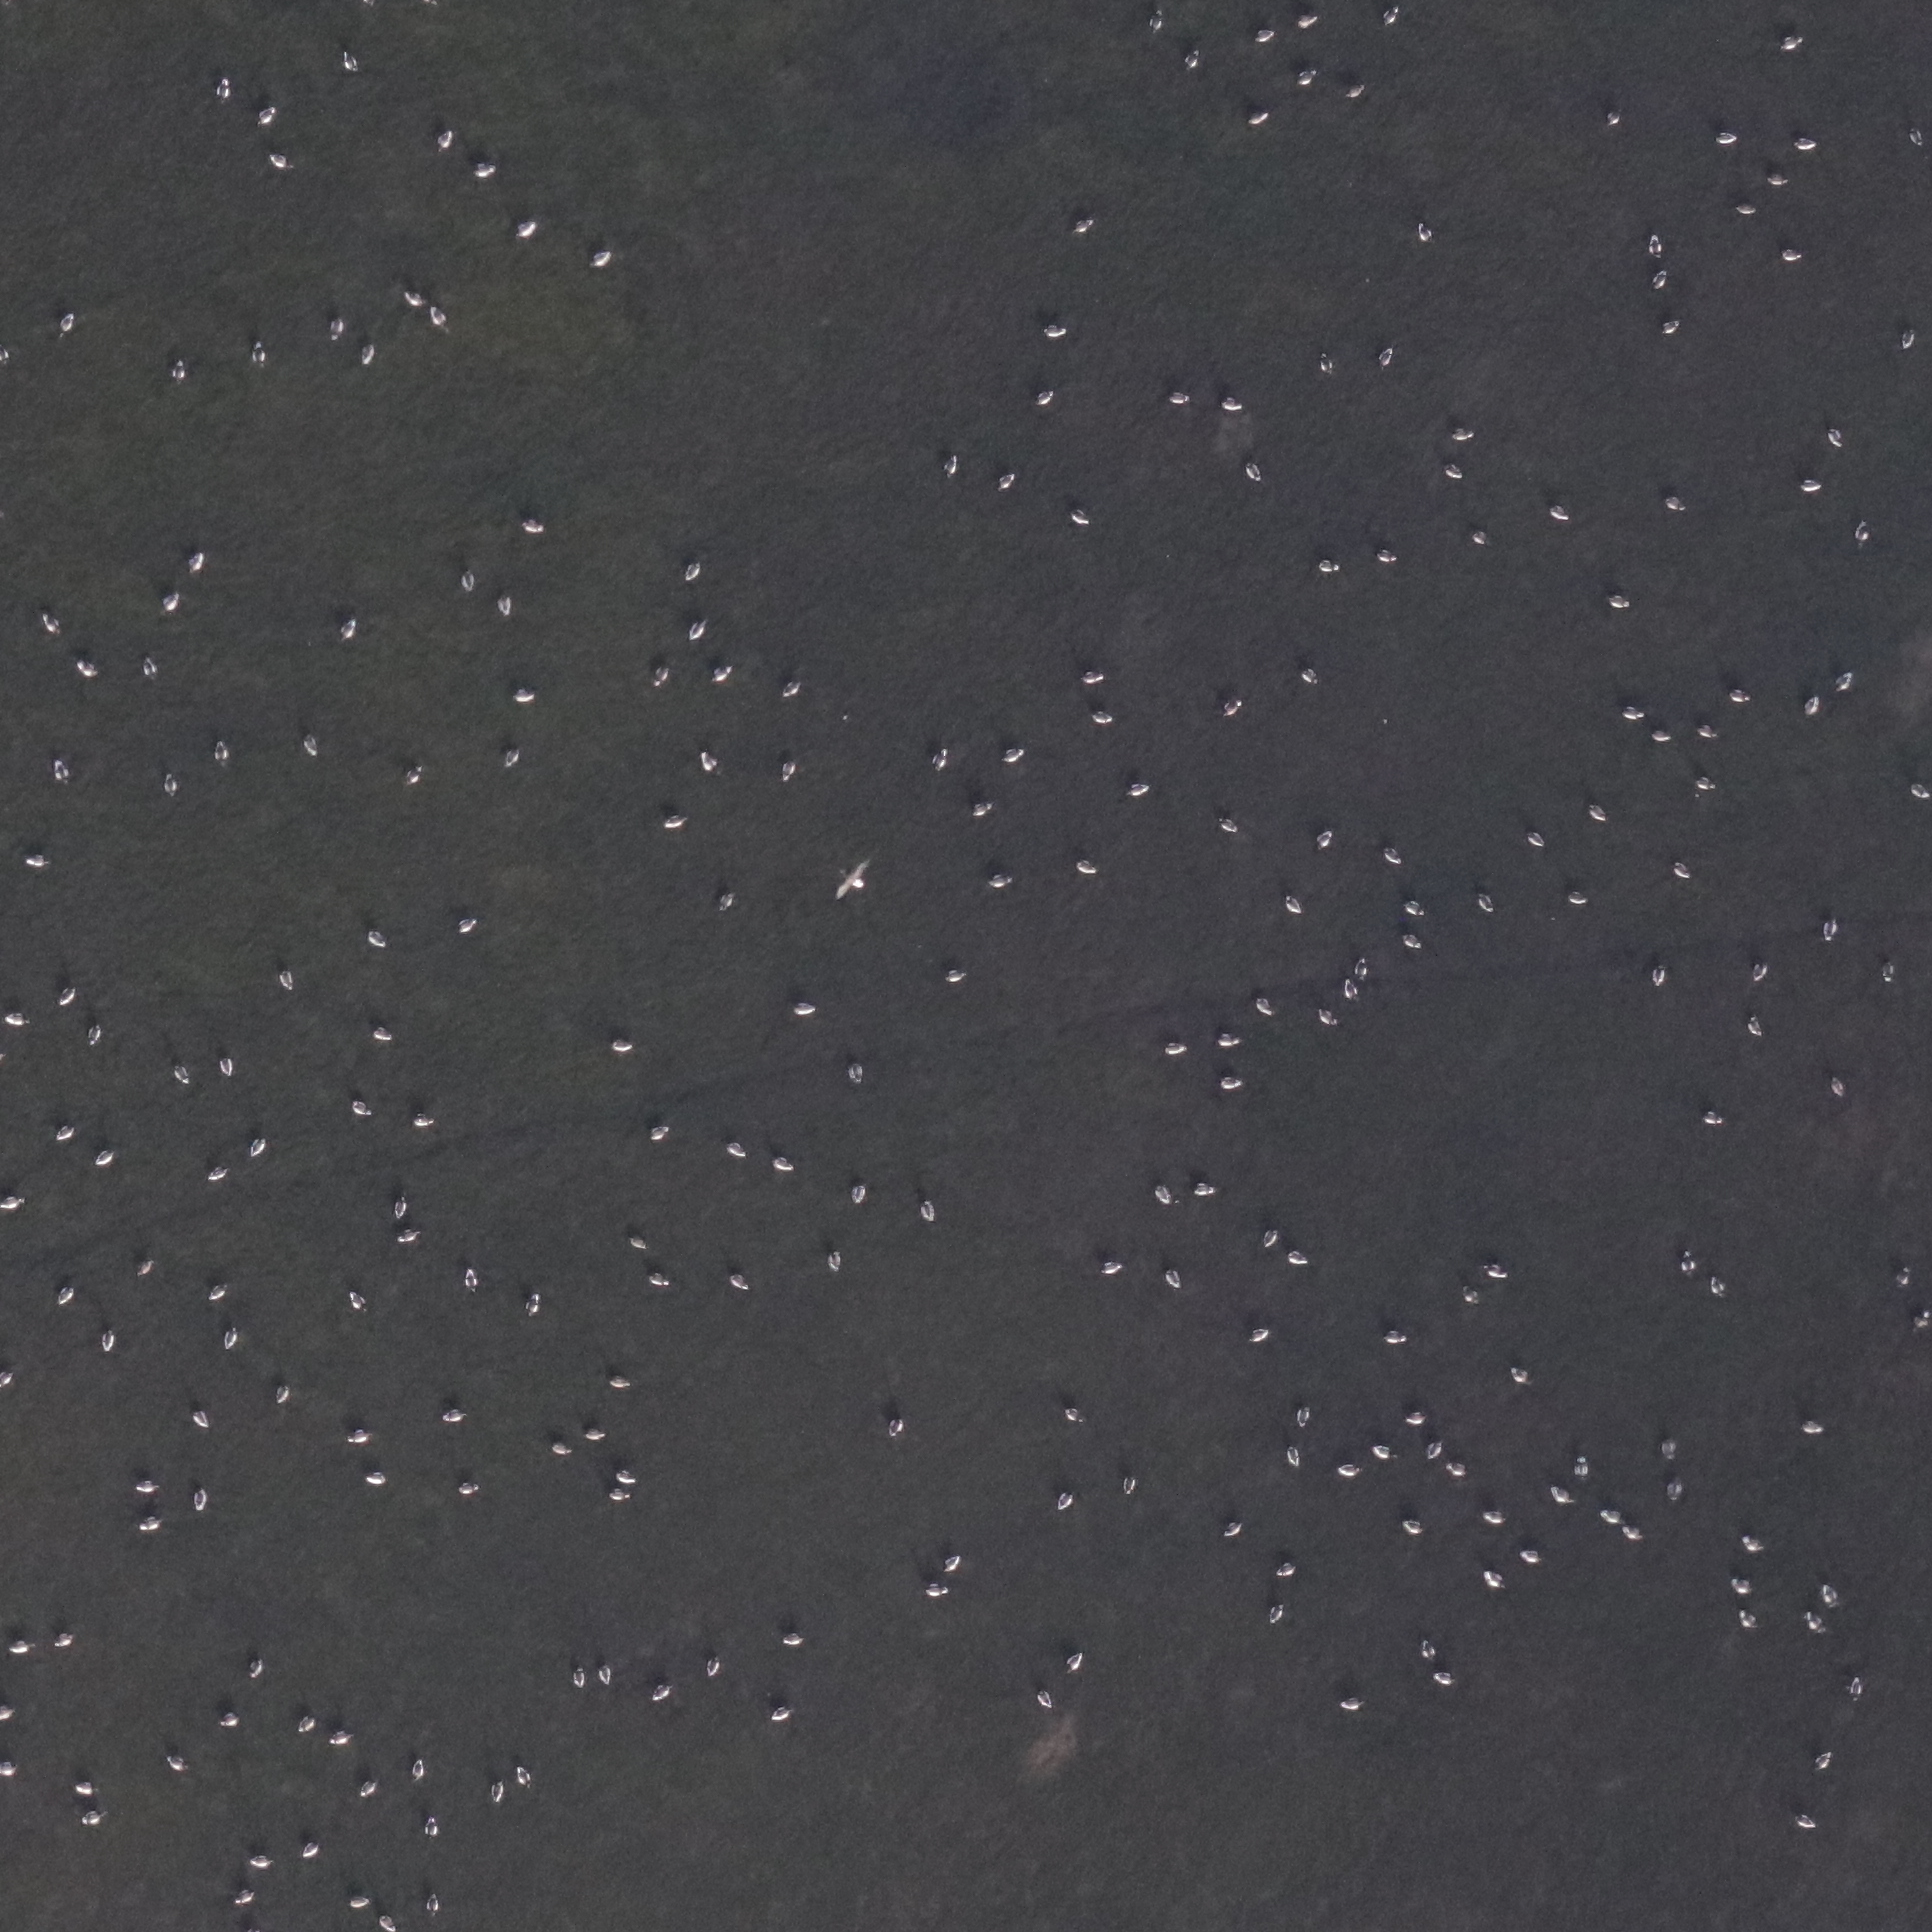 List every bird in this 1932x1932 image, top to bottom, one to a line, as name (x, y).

brant (1390, 17)
brant (1308, 18)
brant (1156, 23)
brant (1264, 36)
brant (1790, 42)
brant (1192, 60)
brant (350, 62)
brant (1305, 78)
brant (222, 90)
brant (1357, 94)
brant (266, 116)
brant (1613, 117)
brant (1255, 125)
brant (1916, 136)
brant (450, 138)
brant (1725, 138)
brant (1806, 145)
brant (279, 160)
brant (483, 169)
brant (1778, 178)
brant (1743, 207)
brant (1083, 225)
brant (525, 229)
brant (1426, 233)
brant (1655, 247)
brant (1790, 254)
brant (600, 259)
brant (1659, 281)
brant (414, 299)
brant (439, 317)
brant (67, 323)
brant (1669, 328)
brant (336, 329)
brant (1053, 331)
brant (1907, 339)
brant (368, 352)
brant (2, 354)
brant (258, 354)
brant (1385, 358)
brant (1326, 364)
brant (179, 371)
brant (1178, 395)
brant (1043, 398)
brant (1234, 405)
brant (1462, 434)
brant (1834, 436)
brant (950, 467)
brant (1253, 470)
brant (1453, 471)
brant (1006, 481)
brant (1810, 487)
brant (1675, 503)
brant (1559, 513)
brant (1081, 517)
brant (532, 525)
brant (1860, 532)
brant (1481, 538)
brant (1386, 555)
brant (196, 564)
brant (1327, 566)
brant (693, 570)
brant (468, 579)
brant (1617, 601)
brant (170, 602)
brant (500, 602)
brant (51, 623)
brant (348, 630)
brant (697, 630)
brant (88, 667)
brant (150, 670)
brant (720, 673)
brant (661, 675)
brant (1310, 676)
brant (1094, 677)
brant (1842, 683)
brant (792, 687)
brant (1739, 694)
brant (524, 695)
brant (1231, 707)
brant (1811, 707)
brant (1631, 713)
brant (1101, 717)
brant (1708, 731)
brant (1659, 733)
brant (310, 743)
brant (221, 753)
brant (1012, 754)
brant (512, 757)
brant (708, 761)
brant (939, 761)
brant (788, 770)
brant (62, 772)
brant (413, 775)
brant (1705, 782)
brant (170, 785)
brant (1138, 790)
brant (1918, 790)
brant (980, 808)
brant (1598, 812)
brant (675, 822)
brant (1228, 825)
brant (1323, 839)
brant (1536, 839)
brant (1391, 855)
brant (38, 860)
brant (1088, 867)
brant (1681, 870)
brant (848, 875)
brant (999, 880)
brant (1577, 898)
brant (726, 901)
brant (1485, 902)
brant (1293, 904)
brant (1413, 908)
brant (466, 925)
brant (1830, 930)
brant (376, 937)
brant (1411, 941)
brant (1361, 969)
brant (1887, 969)
brant (1658, 971)
brant (1772, 973)
brant (952, 977)
brant (286, 979)
brant (1351, 991)
brant (67, 996)
brant (1267, 1001)
brant (806, 1014)
brant (1326, 1017)
brant (17, 1019)
brant (1760, 1029)
brant (382, 1033)
brant (94, 1034)
brant (1227, 1040)
brant (625, 1043)
brant (1177, 1050)
brant (226, 1065)
brant (855, 1072)
brant (181, 1073)
brant (1228, 1084)
brant (1830, 1087)
brant (361, 1108)
brant (1712, 1118)
brant (423, 1119)
brant (65, 1131)
brant (657, 1132)
brant (257, 1146)
brant (736, 1149)
brant (104, 1157)
brant (782, 1163)
brant (216, 1172)
brant (1202, 1190)
brant (857, 1192)
brant (1165, 1195)
brant (12, 1202)
brant (401, 1207)
brant (926, 1212)
brant (640, 1234)
brant (408, 1235)
brant (1270, 1237)
brant (1296, 1257)
brant (835, 1260)
brant (1688, 1264)
brant (144, 1265)
brant (1110, 1267)
brant (1495, 1270)
brant (1904, 1276)
brant (658, 1278)
brant (1172, 1278)
brant (738, 1280)
brant (471, 1281)
brant (1718, 1287)
brant (218, 1291)
brant (66, 1295)
brant (1471, 1296)
brant (358, 1301)
brant (532, 1304)
brant (1930, 1319)
brant (1258, 1334)
brant (231, 1337)
brant (1394, 1337)
brant (109, 1340)
brant (1520, 1374)
brant (4, 1378)
brant (624, 1391)
brant (282, 1394)
brant (1073, 1413)
brant (455, 1416)
brant (1303, 1416)
brant (200, 1418)
brant (1416, 1418)
brant (896, 1428)
brant (1812, 1431)
brant (602, 1435)
brant (359, 1437)
brant (1436, 1442)
brant (1668, 1449)
brant (1384, 1452)
brant (1293, 1455)
brant (558, 1457)
brant (1582, 1462)
brant (1352, 1463)
brant (1458, 1469)
brant (624, 1476)
brant (375, 1477)
brant (1129, 1485)
brant (147, 1486)
brant (468, 1487)
brant (1560, 1489)
brant (1671, 1489)
brant (617, 1491)
brant (200, 1498)
brant (1065, 1499)
brant (1612, 1516)
brant (1493, 1517)
brant (152, 1524)
brant (1412, 1526)
brant (1233, 1529)
brant (1622, 1529)
brant (1748, 1540)
brant (1538, 1551)
brant (952, 1563)
brant (1287, 1570)
brant (1496, 1580)
brant (1742, 1585)
brant (935, 1590)
brant (1829, 1595)
brant (1276, 1614)
brant (1823, 1624)
brant (1752, 1629)
brant (63, 1639)
brant (793, 1639)
brant (20, 1646)
brant (1430, 1648)
brant (1074, 1663)
brant (714, 1666)
brant (255, 1667)
brant (1443, 1672)
brant (607, 1674)
brant (579, 1677)
brant (1855, 1689)
brant (662, 1691)
brant (1044, 1699)
brant (1352, 1703)
brant (779, 1713)
brant (3, 1715)
brant (230, 1720)
brant (307, 1723)
brant (341, 1737)
brant (1822, 1762)
brant (177, 1763)
brant (6, 1769)
brant (418, 1769)
brant (524, 1777)
brant (84, 1788)
brant (369, 1788)
brant (498, 1789)
brant (92, 1817)
brant (1805, 1821)
brant (431, 1828)
brant (310, 1849)
brant (262, 1861)
brant (244, 1896)
brant (359, 1904)
brant (433, 1905)
brant (387, 1923)